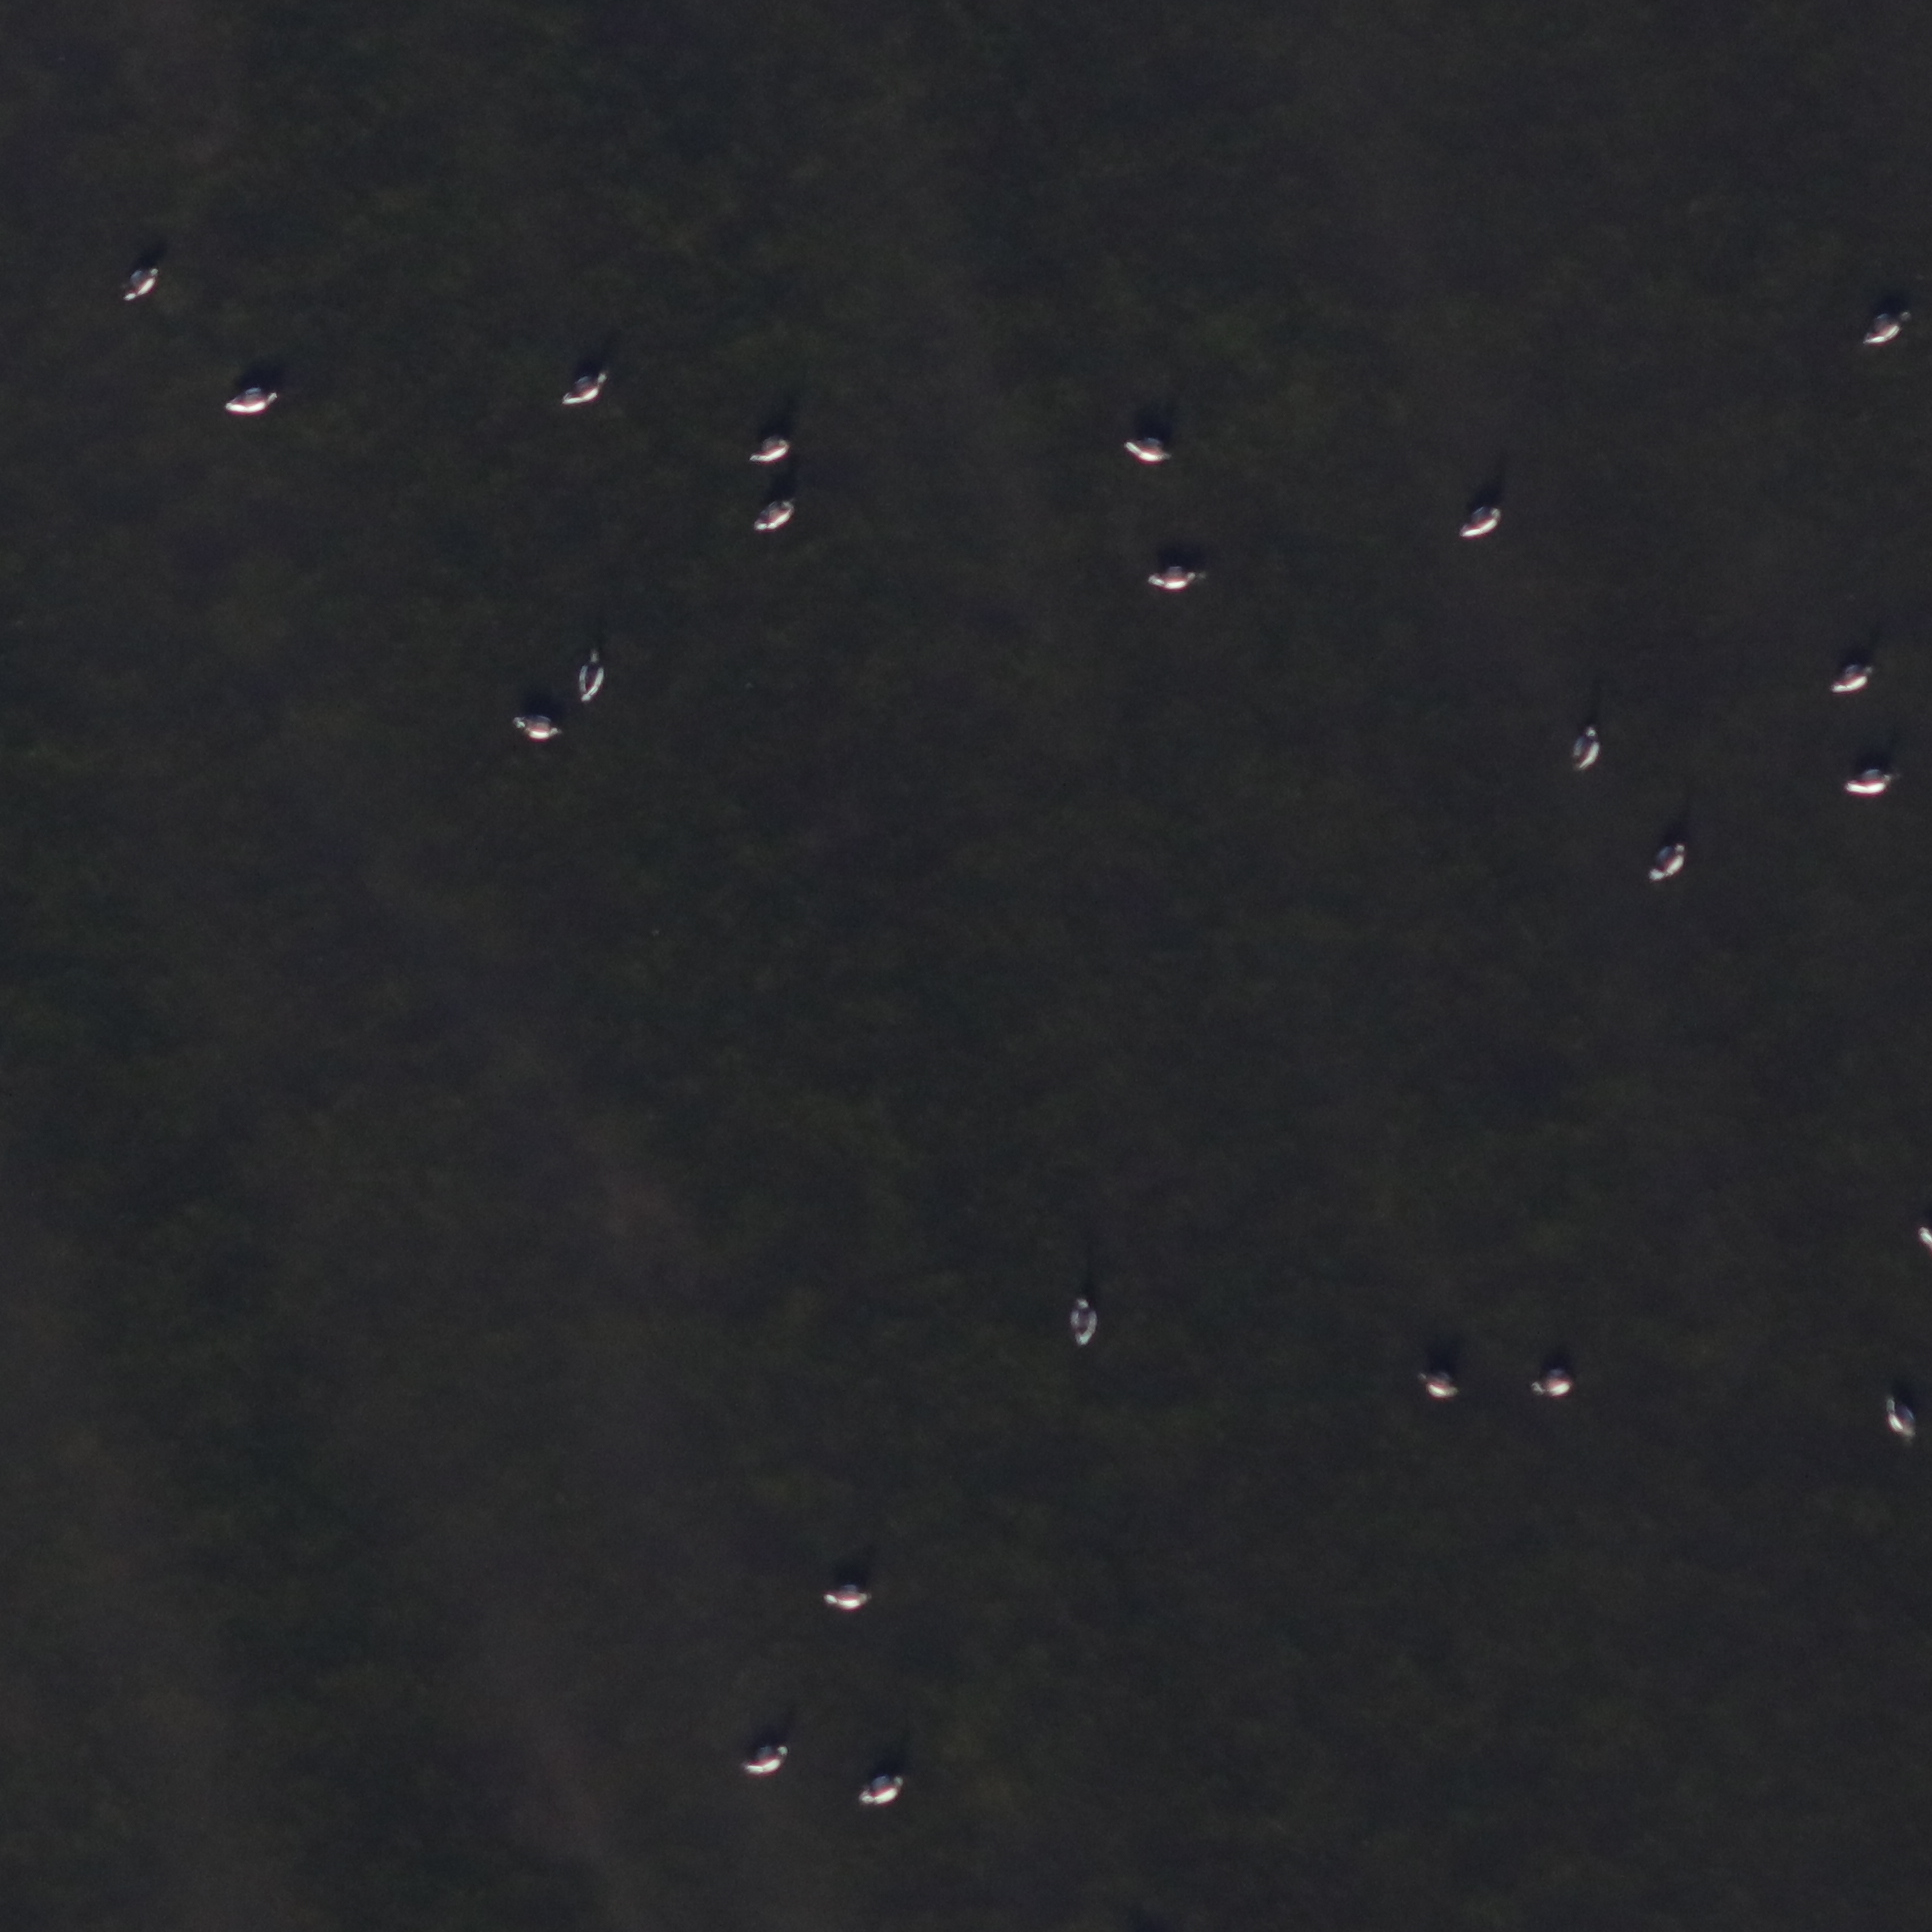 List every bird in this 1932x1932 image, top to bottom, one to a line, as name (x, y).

brant (141, 281)
brant (1887, 327)
brant (586, 388)
brant (253, 397)
brant (771, 448)
brant (1151, 448)
brant (773, 513)
brant (1481, 520)
brant (1174, 574)
brant (590, 676)
brant (1857, 688)
brant (538, 723)
brant (1587, 747)
brant (1869, 779)
brant (1672, 868)
brant (1084, 1318)
brant (1554, 1378)
brant (1434, 1385)
brant (1902, 1415)
brant (856, 1597)
brant (766, 1758)
brant (882, 1787)